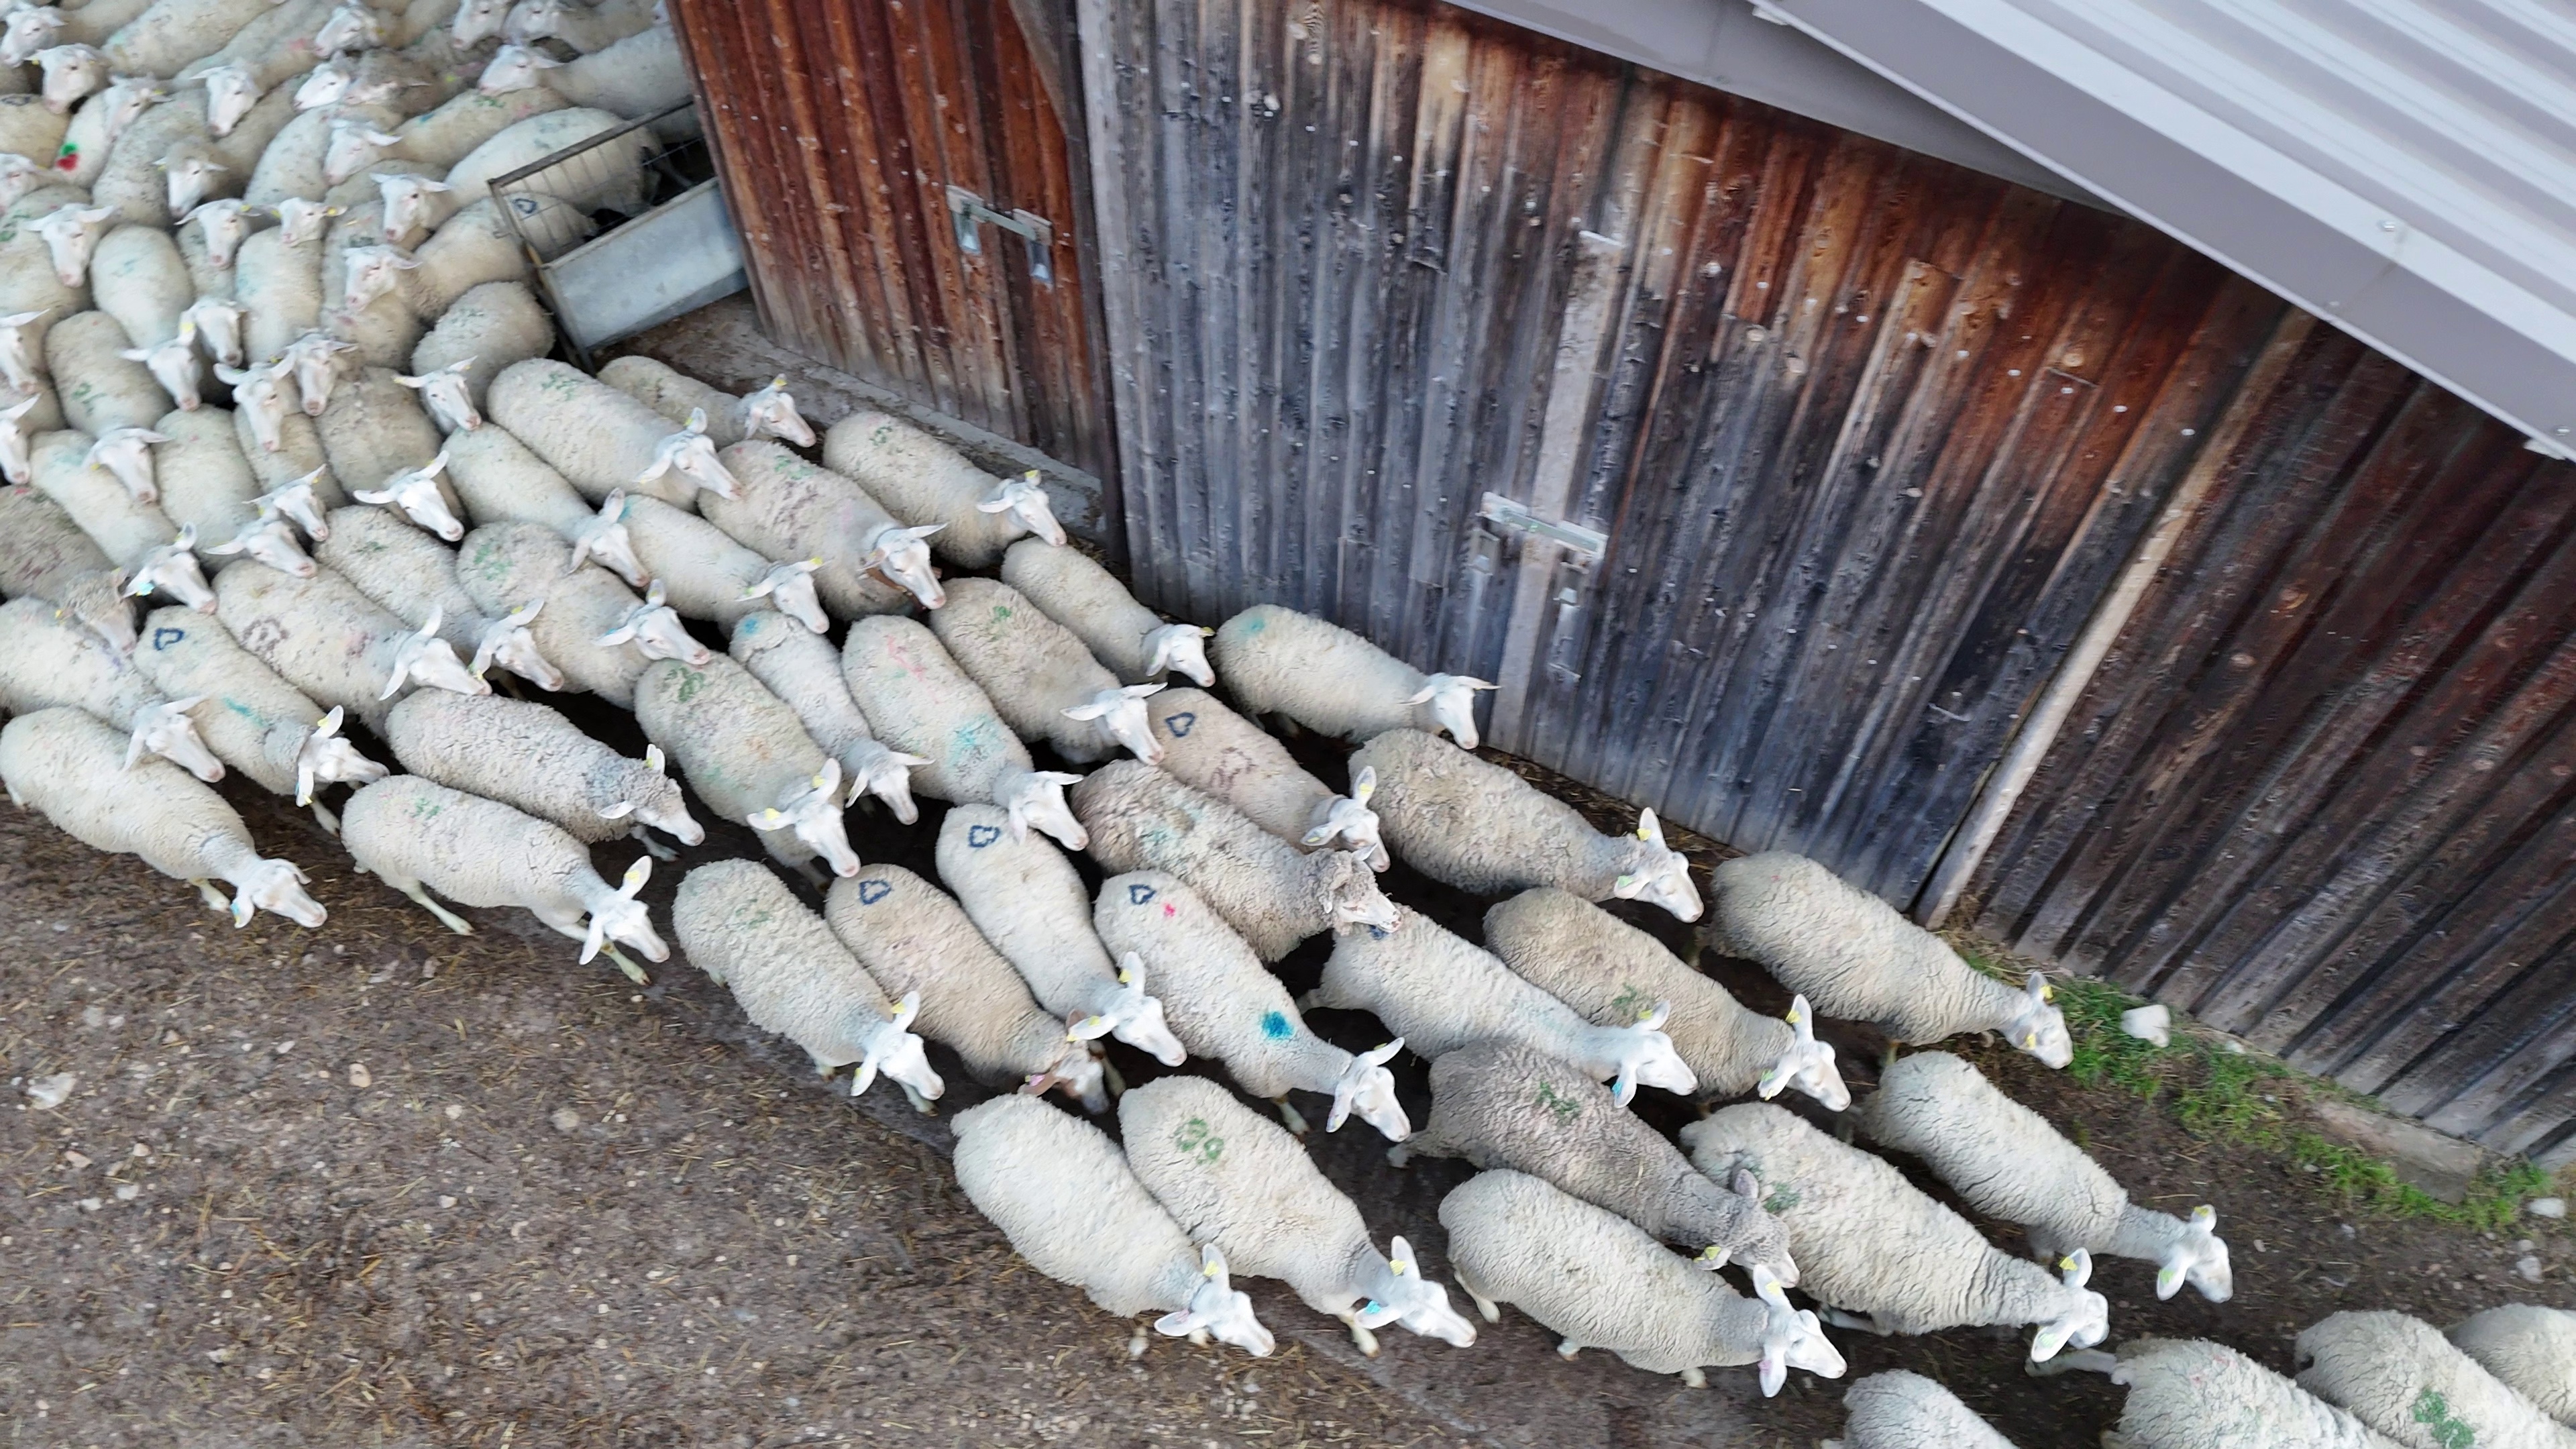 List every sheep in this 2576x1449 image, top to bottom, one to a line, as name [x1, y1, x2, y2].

sheep [0, 0, 156, 69]
sheep [20, 0, 289, 115]
sheep [98, 0, 316, 146]
sheep [320, 0, 464, 60]
sheep [450, 0, 544, 48]
sheep [504, 0, 663, 60]
sheep [194, 2, 347, 133]
sheep [481, 28, 726, 130]
sheep [299, 44, 513, 114]
sheep [339, 54, 491, 115]
sheep [157, 69, 330, 215]
sheep [0, 84, 133, 209]
sheep [324, 85, 568, 185]
sheep [27, 87, 218, 287]
sheep [185, 103, 388, 268]
sheep [371, 108, 657, 239]
sheep [271, 160, 450, 248]
sheep [341, 195, 597, 319]
sheep [267, 202, 419, 416]
sheep [0, 213, 89, 394]
sheep [88, 218, 207, 410]
sheep [176, 219, 246, 367]
sheep [211, 225, 324, 453]
sheep [395, 281, 558, 428]
sheep [48, 308, 176, 507]
sheep [595, 353, 816, 450]
sheep [488, 358, 744, 518]
sheep [316, 363, 468, 543]
sheep [0, 373, 66, 486]
sheep [233, 397, 350, 541]
sheep [156, 404, 316, 577]
sheep [824, 412, 1069, 576]
sheep [428, 419, 638, 576]
sheep [22, 431, 218, 617]
sheep [694, 440, 950, 624]
sheep [0, 484, 141, 654]
sheep [607, 492, 827, 635]
sheep [314, 503, 567, 688]
sheep [456, 523, 705, 701]
sheep [1000, 534, 1214, 689]
sheep [215, 556, 483, 718]
sheep [930, 580, 1168, 765]
sheep [0, 600, 226, 783]
sheep [1208, 604, 1497, 749]
sheep [134, 604, 386, 839]
sheep [730, 605, 928, 825]
sheep [844, 616, 1090, 853]
sheep [636, 653, 862, 879]
sheep [386, 686, 706, 858]
sheep [1145, 687, 1390, 864]
sheep [2, 707, 326, 929]
sheep [1345, 729, 1704, 922]
sheep [1075, 759, 1395, 965]
sheep [342, 774, 671, 984]
sheep [935, 803, 1185, 1069]
sheep [1708, 848, 2074, 1071]
sheep [671, 858, 941, 1109]
sheep [827, 859, 1115, 1115]
sheep [1095, 861, 1415, 1111]
sheep [1485, 890, 1851, 1113]
sheep [1312, 900, 1699, 1104]
sheep [1850, 1053, 2236, 1302]
sheep [1397, 1060, 1784, 1250]
sheep [1118, 1077, 1477, 1354]
sheep [951, 1091, 1276, 1355]
sheep [1681, 1105, 2111, 1362]
sheep [1439, 1171, 1845, 1396]
sheep [2439, 1301, 2576, 1428]
sheep [2289, 1310, 2574, 1448]
sheep [2023, 1337, 2412, 1449]
sheep [1827, 1369, 2023, 1449]